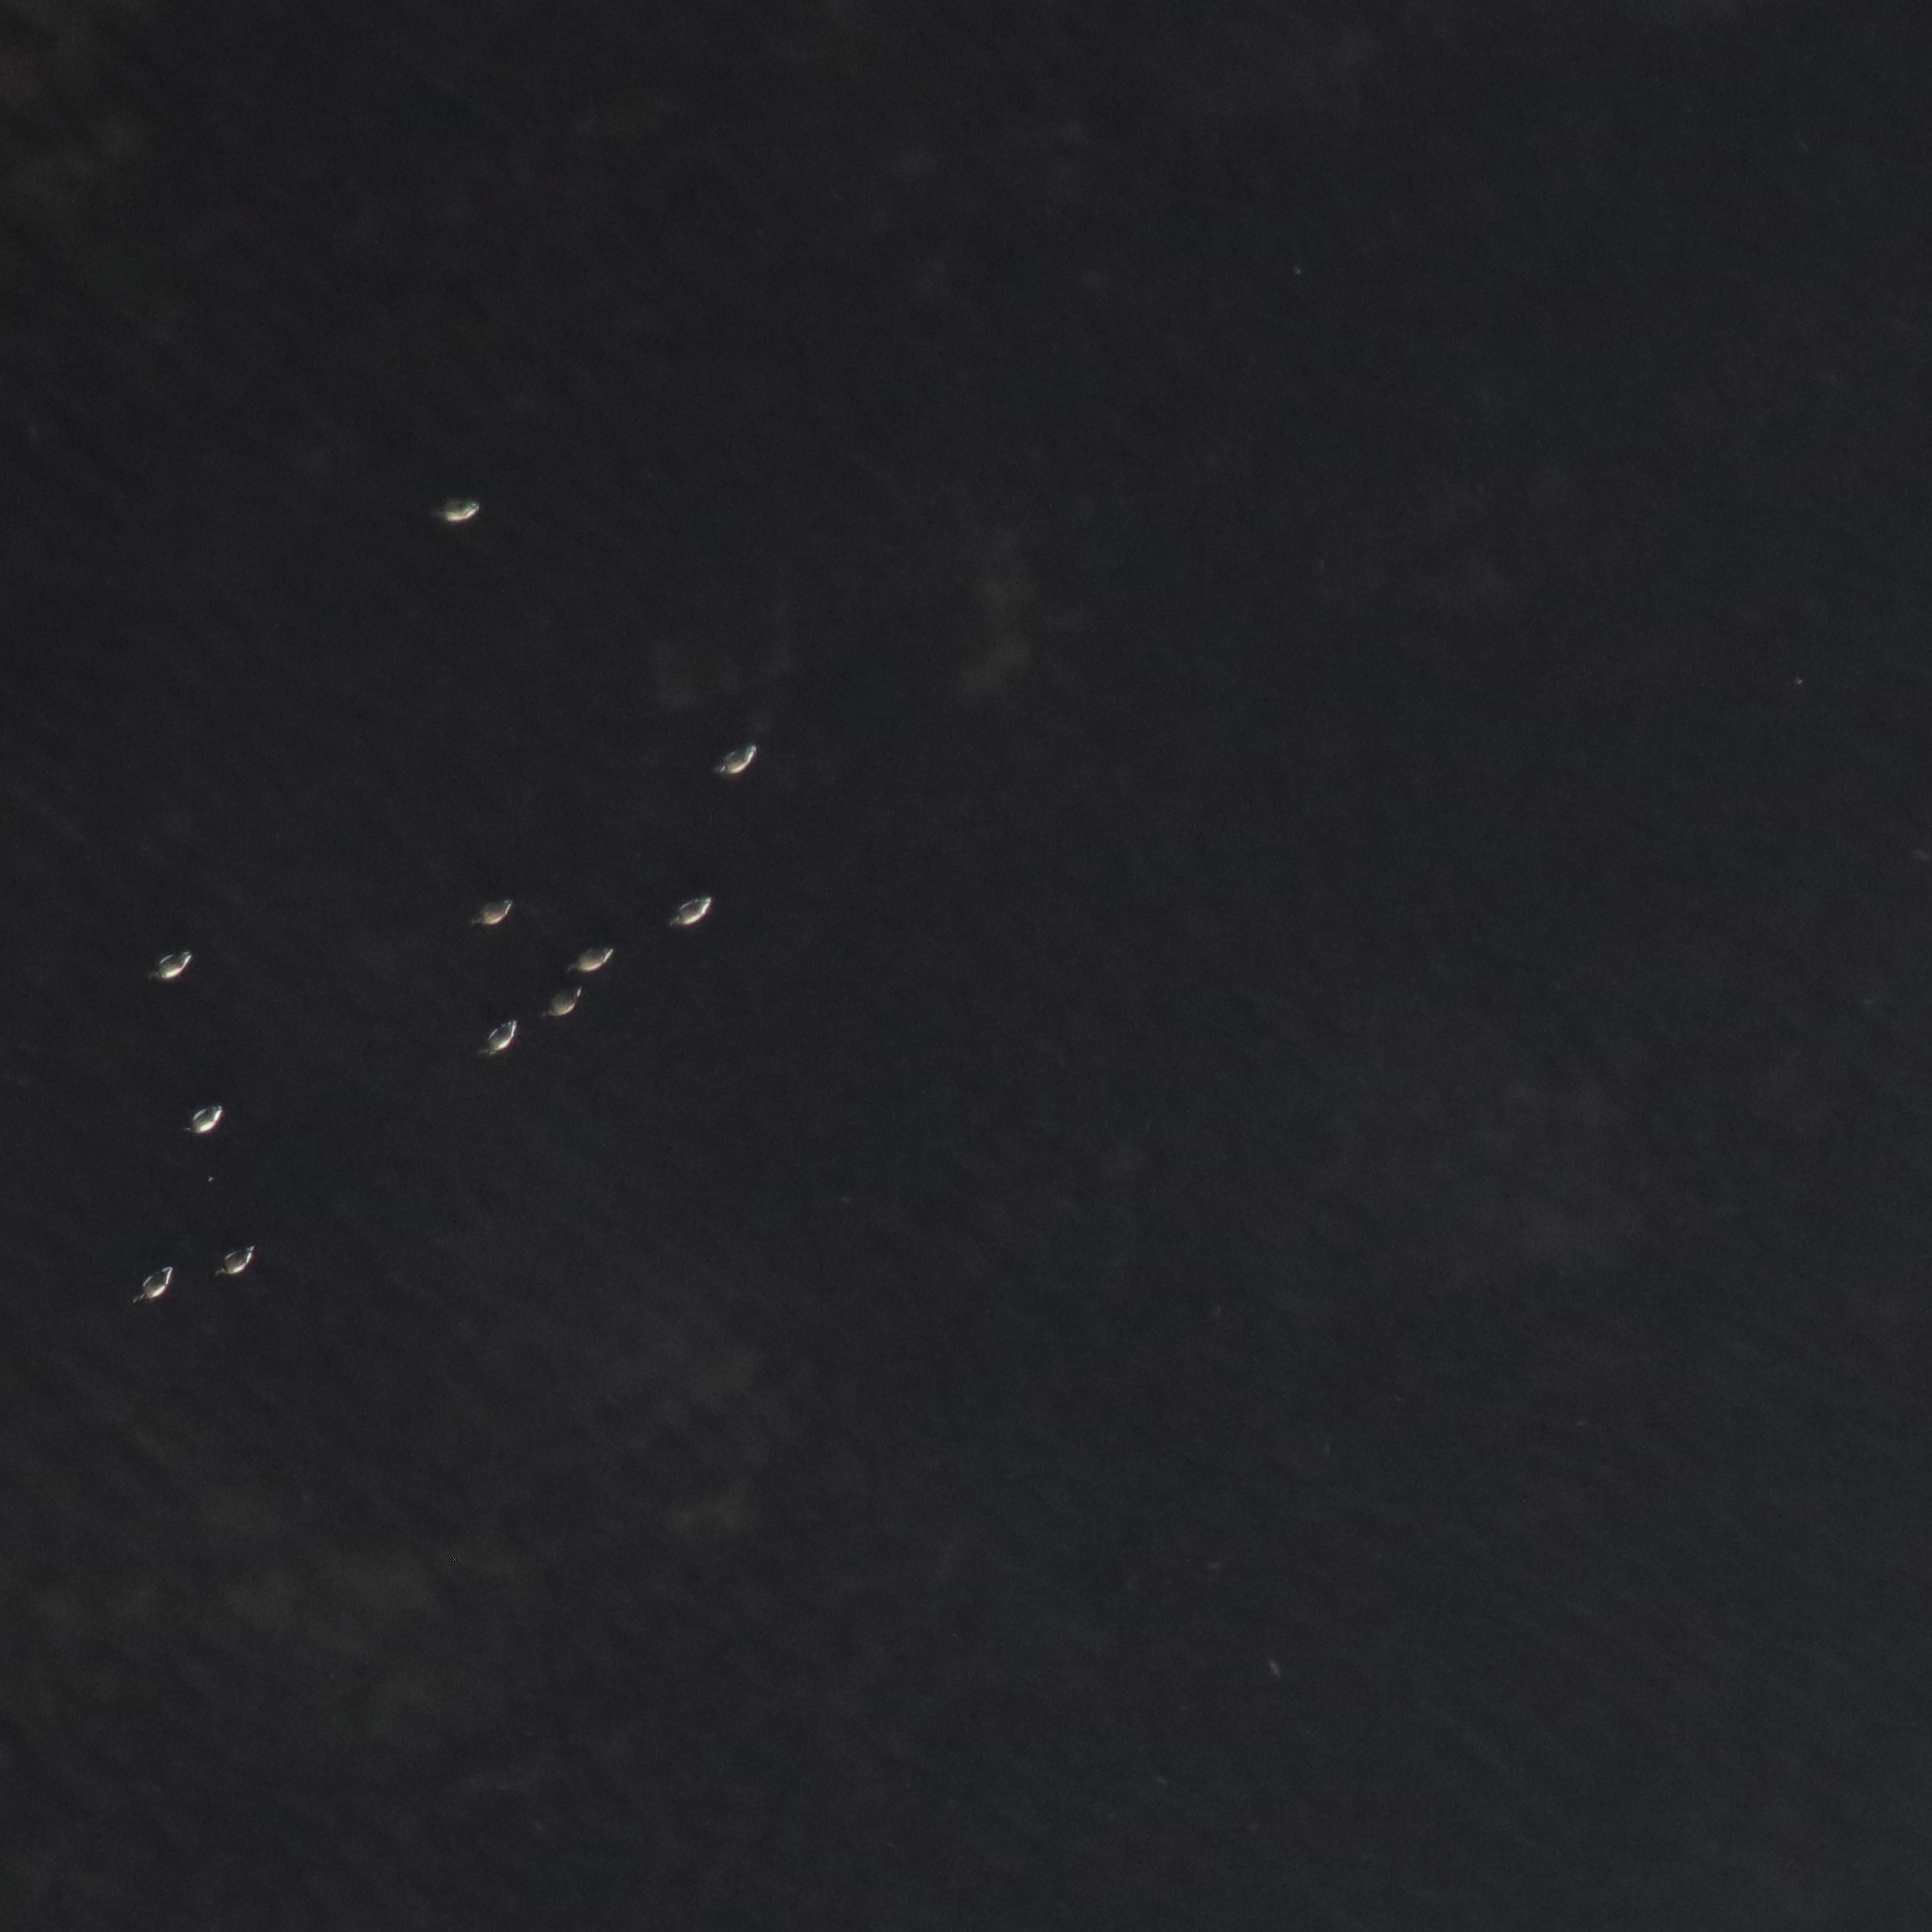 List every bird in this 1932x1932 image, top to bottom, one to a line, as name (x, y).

brant (460, 508)
brant (736, 759)
brant (493, 910)
brant (691, 910)
brant (591, 960)
brant (174, 965)
brant (561, 1005)
brant (500, 1037)
brant (206, 1122)
brant (236, 1264)
brant (154, 1283)